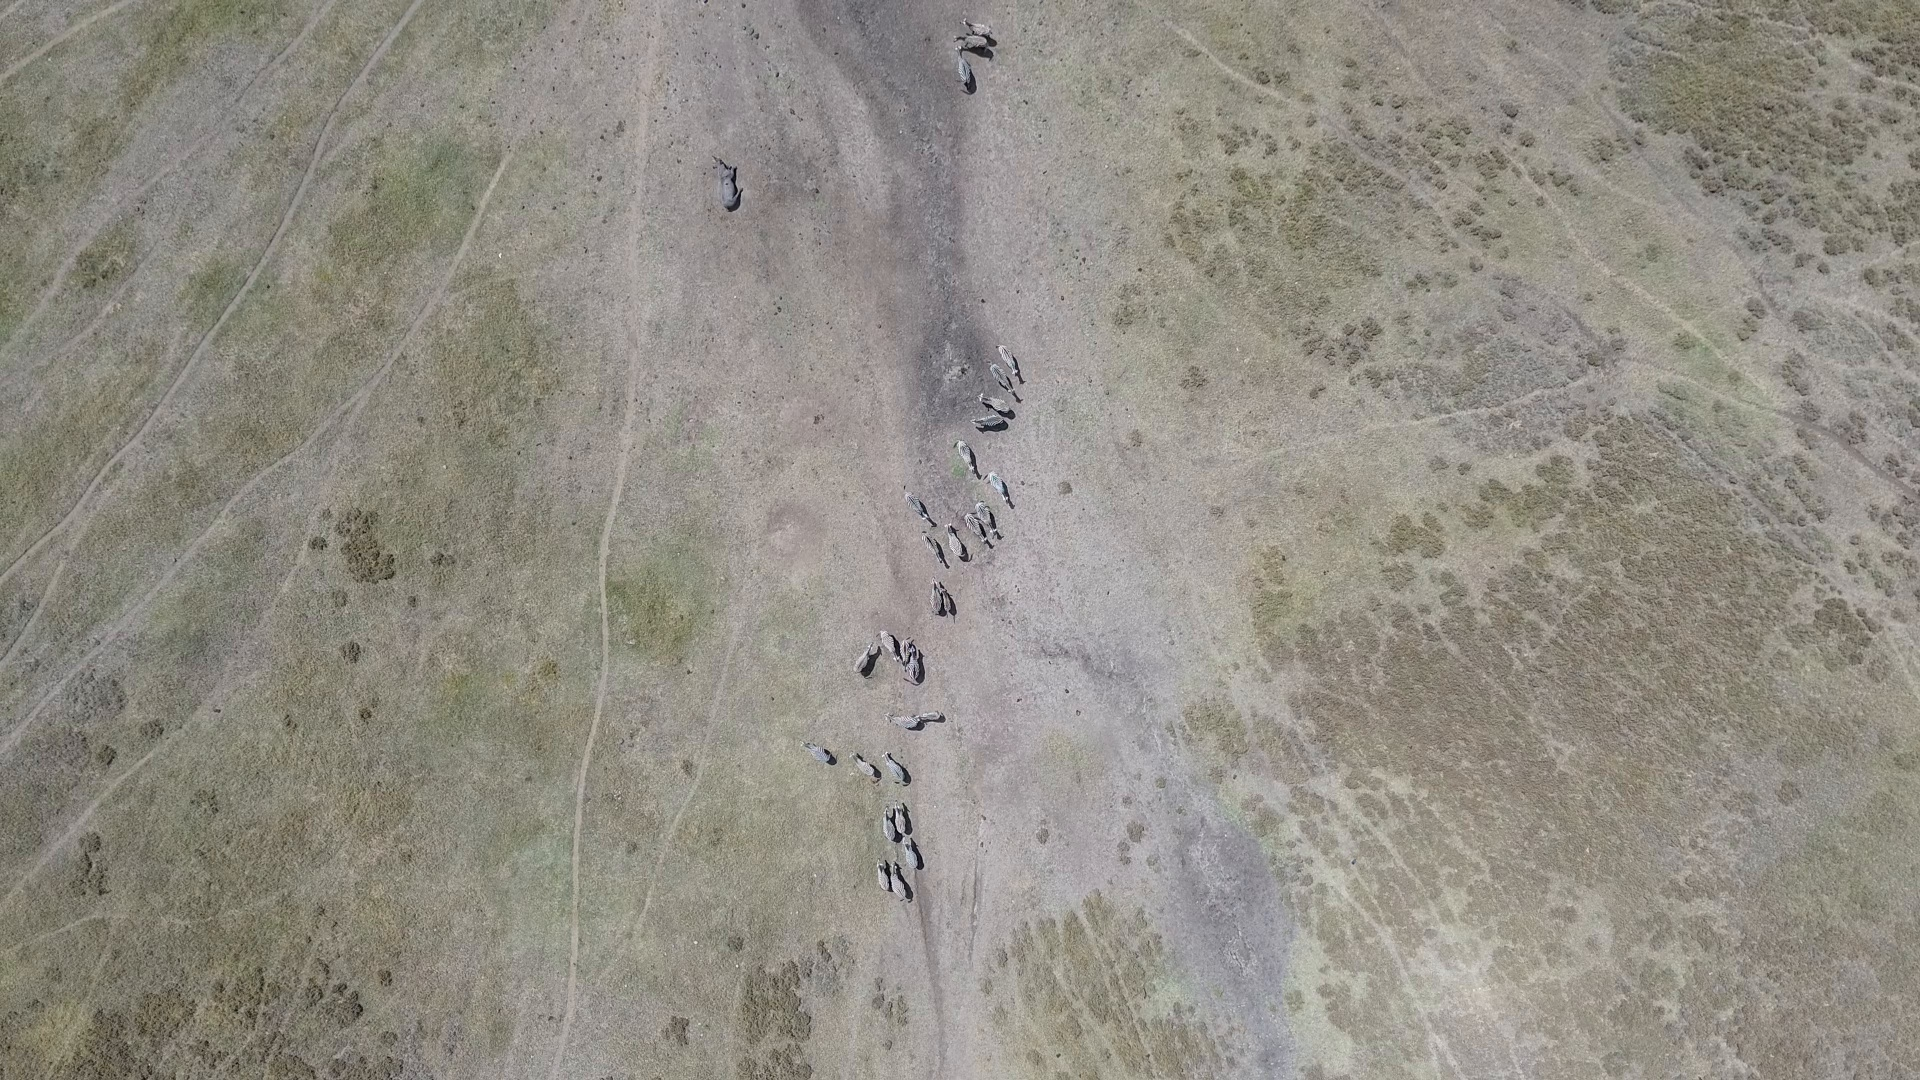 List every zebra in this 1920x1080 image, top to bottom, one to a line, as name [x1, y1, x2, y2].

zebra [965, 19, 995, 38]
zebra [964, 35, 995, 52]
zebra [957, 50, 972, 86]
zebra [1002, 350, 1020, 380]
zebra [991, 363, 1012, 393]
zebra [982, 396, 1010, 414]
zebra [977, 415, 1007, 428]
zebra [957, 440, 975, 473]
zebra [989, 472, 1009, 504]
zebra [906, 494, 926, 520]
zebra [973, 501, 1003, 539]
zebra [964, 515, 988, 545]
zebra [946, 527, 966, 553]
zebra [922, 535, 943, 561]
zebra [929, 582, 942, 612]
zebra [939, 587, 955, 615]
zebra [877, 629, 901, 664]
zebra [898, 637, 911, 668]
zebra [854, 643, 875, 672]
zebra [907, 647, 921, 682]
zebra [919, 711, 944, 724]
zebra [884, 714, 917, 727]
zebra [804, 743, 833, 764]
zebra [885, 754, 909, 782]
zebra [854, 757, 879, 781]
zebra [895, 805, 906, 838]
zebra [881, 813, 896, 844]
zebra [902, 836, 923, 870]
zebra [876, 862, 890, 892]
zebra [892, 868, 912, 901]